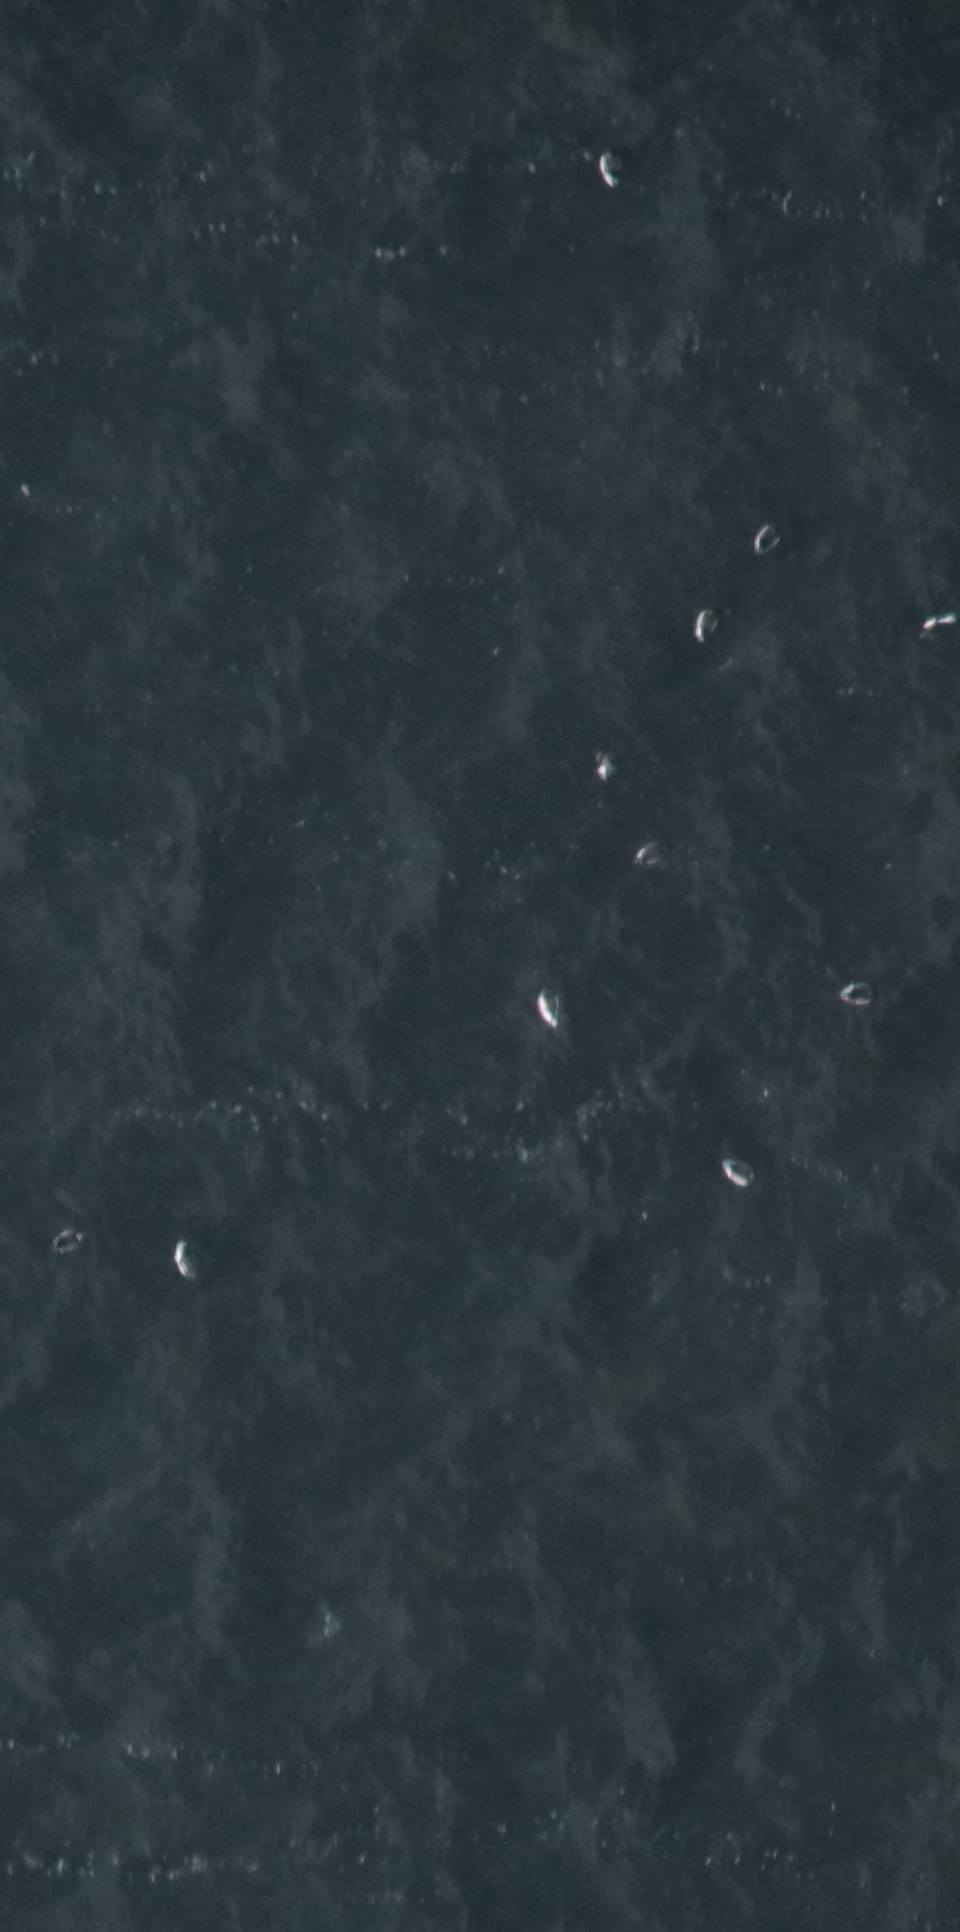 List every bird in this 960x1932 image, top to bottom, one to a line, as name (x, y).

brant (613, 163)
brant (768, 541)
brant (711, 623)
brant (938, 628)
other bird (604, 769)
brant (656, 853)
brant (862, 995)
brant (550, 1012)
other bird (741, 1174)
other bird (67, 1237)
brant (187, 1262)